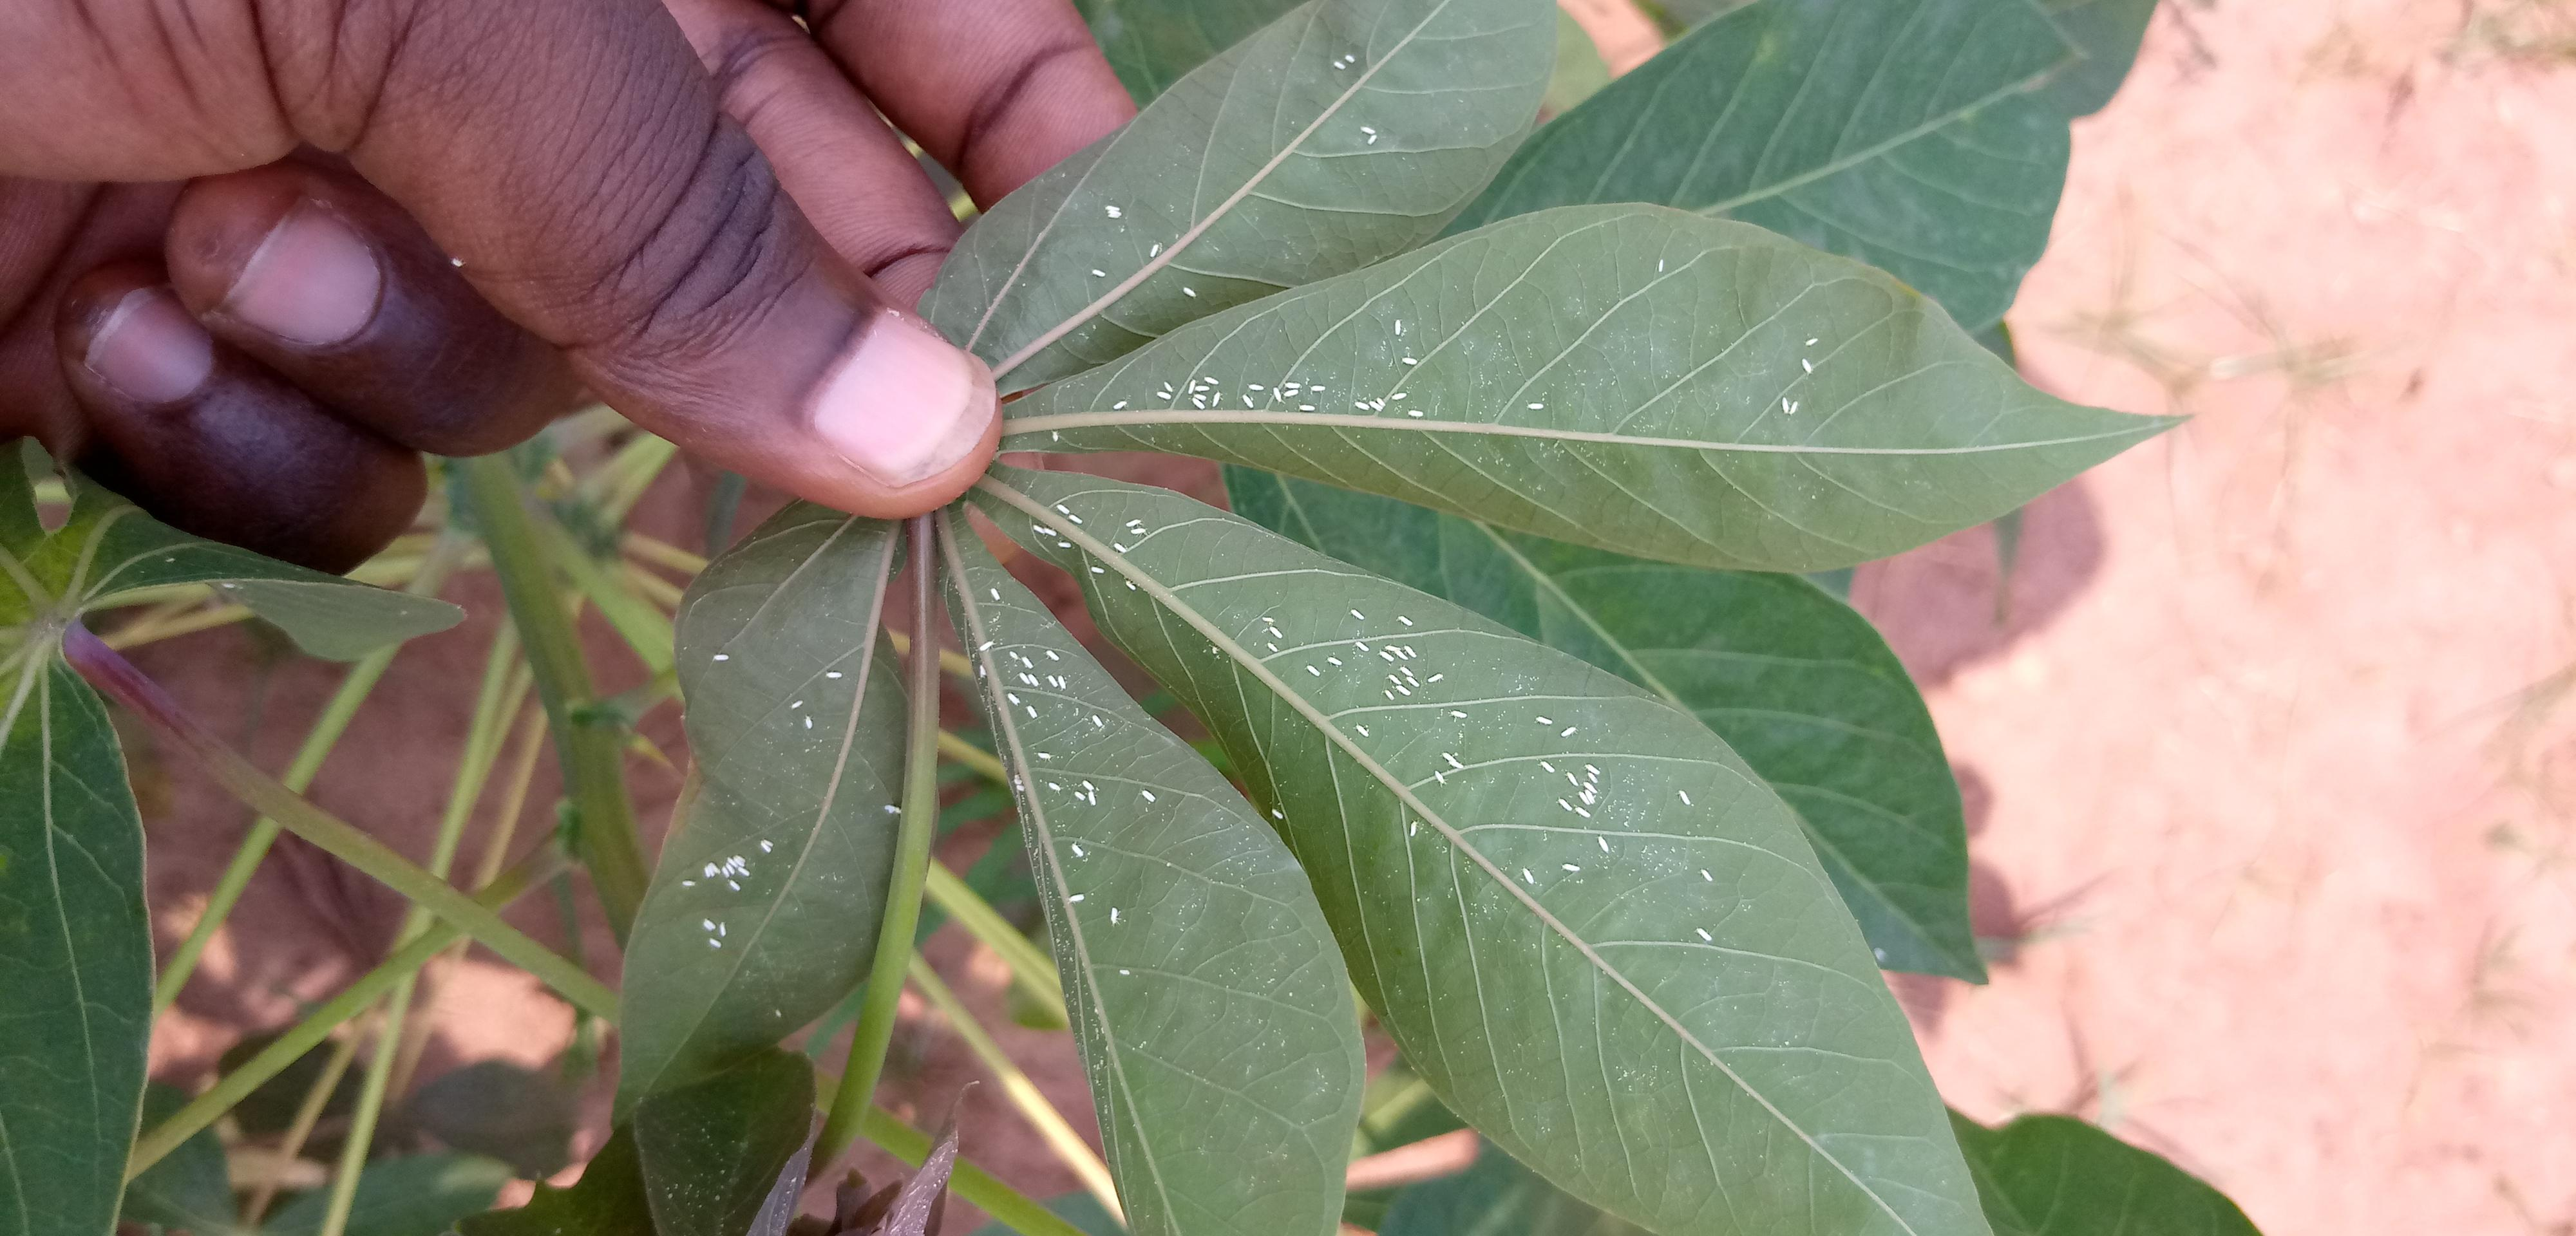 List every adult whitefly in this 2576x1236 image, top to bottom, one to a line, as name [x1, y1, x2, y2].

whitefly [1343, 53, 1356, 65]
whitefly [1332, 60, 1346, 71]
whitefly [1358, 125, 1378, 135]
whitefly [1366, 135, 1379, 145]
whitefly [1104, 203, 1121, 211]
whitefly [1106, 211, 1122, 220]
whitefly [1148, 241, 1160, 258]
whitefly [1656, 257, 1666, 274]
whitefly [1090, 268, 1106, 279]
whitefly [1180, 285, 1198, 299]
whitefly [1394, 319, 1403, 337]
whitefly [1803, 336, 1819, 347]
whitefly [1399, 356, 1419, 367]
whitefly [1800, 357, 1814, 377]
whitefly [1202, 375, 1220, 386]
whitefly [1187, 378, 1197, 395]
whitefly [1285, 380, 1302, 389]
whitefly [1163, 380, 1175, 393]
whitefly [1247, 381, 1265, 393]
whitefly [1309, 384, 1327, 394]
whitefly [1195, 384, 1210, 393]
whitefly [1272, 386, 1284, 404]
whitefly [1282, 388, 1301, 398]
whitefly [1155, 390, 1172, 402]
whitefly [1211, 390, 1222, 408]
whitefly [1390, 390, 1408, 401]
whitefly [1192, 392, 1207, 402]
whitefly [1241, 393, 1255, 409]
whitefly [1779, 395, 1790, 414]
whitefly [1190, 396, 1206, 410]
whitefly [1376, 397, 1386, 406]
whitefly [1112, 398, 1128, 410]
whitefly [1368, 399, 1385, 412]
whitefly [1353, 400, 1369, 411]
whitefly [1788, 400, 1801, 416]
whitefly [1526, 402, 1544, 411]
whitefly [1298, 403, 1316, 412]
whitefly [1406, 407, 1425, 419]
whitefly [1050, 429, 1061, 444]
whitefly [1055, 502, 1070, 516]
whitefly [1068, 513, 1083, 525]
whitefly [1125, 518, 1142, 528]
whitefly [1032, 524, 1044, 536]
whitefly [1043, 525, 1057, 538]
whitefly [1129, 527, 1148, 536]
whitefly [1056, 540, 1073, 550]
whitefly [1113, 541, 1127, 554]
whitefly [1090, 565, 1105, 576]
whitefly [1124, 578, 1137, 592]
whitefly [989, 586, 1002, 602]
whitefly [1350, 607, 1365, 621]
whitefly [1397, 613, 1414, 628]
whitefly [1260, 615, 1275, 623]
whitefly [1268, 625, 1283, 640]
whitefly [976, 637, 994, 651]
whitefly [1353, 639, 1370, 653]
whitefly [1266, 641, 1279, 653]
whitefly [1404, 644, 1418, 659]
whitefly [1384, 644, 1401, 651]
whitefly [1045, 648, 1061, 662]
whitefly [1377, 649, 1395, 664]
whitefly [1395, 649, 1409, 660]
whitefly [1008, 650, 1019, 662]
whitefly [711, 651, 730, 663]
whitefly [1020, 655, 1034, 669]
whitefly [1325, 655, 1343, 668]
whitefly [978, 662, 987, 679]
whitefly [1305, 663, 1320, 678]
whitefly [1399, 665, 1414, 677]
whitefly [824, 669, 845, 682]
whitefly [1018, 671, 1030, 686]
whitefly [1426, 671, 1444, 684]
whitefly [1387, 671, 1403, 685]
whitefly [1027, 672, 1041, 688]
whitefly [1046, 673, 1058, 689]
whitefly [1057, 674, 1068, 691]
whitefly [1395, 684, 1412, 697]
whitefly [1383, 687, 1396, 702]
whitefly [1005, 690, 1020, 707]
whitefly [790, 698, 805, 711]
whitefly [1026, 704, 1037, 720]
whitefly [1448, 709, 1469, 720]
whitefly [804, 713, 816, 732]
whitefly [1089, 713, 1104, 729]
whitefly [1533, 715, 1554, 727]
whitefly [1354, 722, 1372, 739]
whitefly [1558, 723, 1578, 738]
whitefly [1035, 750, 1054, 761]
whitefly [1441, 751, 1456, 760]
whitefly [1447, 759, 1465, 770]
whitefly [1537, 759, 1555, 774]
whitefly [1583, 762, 1602, 775]
whitefly [1434, 768, 1446, 786]
whitefly [1566, 771, 1580, 787]
whitefly [1586, 771, 1601, 785]
whitefly [1012, 778, 1023, 785]
whitefly [1081, 779, 1097, 791]
whitefly [1046, 780, 1062, 794]
whitefly [1583, 781, 1600, 794]
whitefly [1016, 784, 1027, 791]
whitefly [1141, 789, 1159, 803]
whitefly [1584, 789, 1596, 805]
whitefly [1677, 789, 1692, 807]
whitefly [1072, 789, 1086, 803]
whitefly [1578, 789, 1590, 807]
whitefly [1087, 791, 1098, 809]
whitefly [1556, 796, 1573, 812]
whitefly [882, 802, 904, 818]
whitefly [1573, 803, 1593, 819]
whitefly [1269, 805, 1285, 821]
whitefly [1408, 818, 1419, 838]
whitefly [1596, 834, 1609, 854]
whitefly [762, 839, 774, 847]
whitefly [761, 841, 772, 854]
whitefly [1069, 841, 1085, 858]
whitefly [733, 853, 745, 867]
whitefly [727, 856, 739, 868]
whitefly [709, 861, 721, 874]
whitefly [726, 861, 735, 876]
whitefly [1560, 861, 1581, 874]
whitefly [707, 863, 715, 878]
whitefly [721, 865, 730, 879]
whitefly [738, 865, 751, 877]
whitefly [1520, 865, 1536, 885]
whitefly [703, 866, 710, 879]
whitefly [1698, 866, 1716, 883]
whitefly [728, 879, 741, 892]
whitefly [681, 879, 696, 888]
whitefly [1064, 890, 1086, 906]
whitefly [1109, 905, 1121, 928]
whitefly [702, 916, 717, 932]
whitefly [719, 920, 727, 937]
whitefly [1693, 926, 1713, 942]
whitefly [707, 937, 723, 950]
whitefly [1117, 968, 1131, 977]